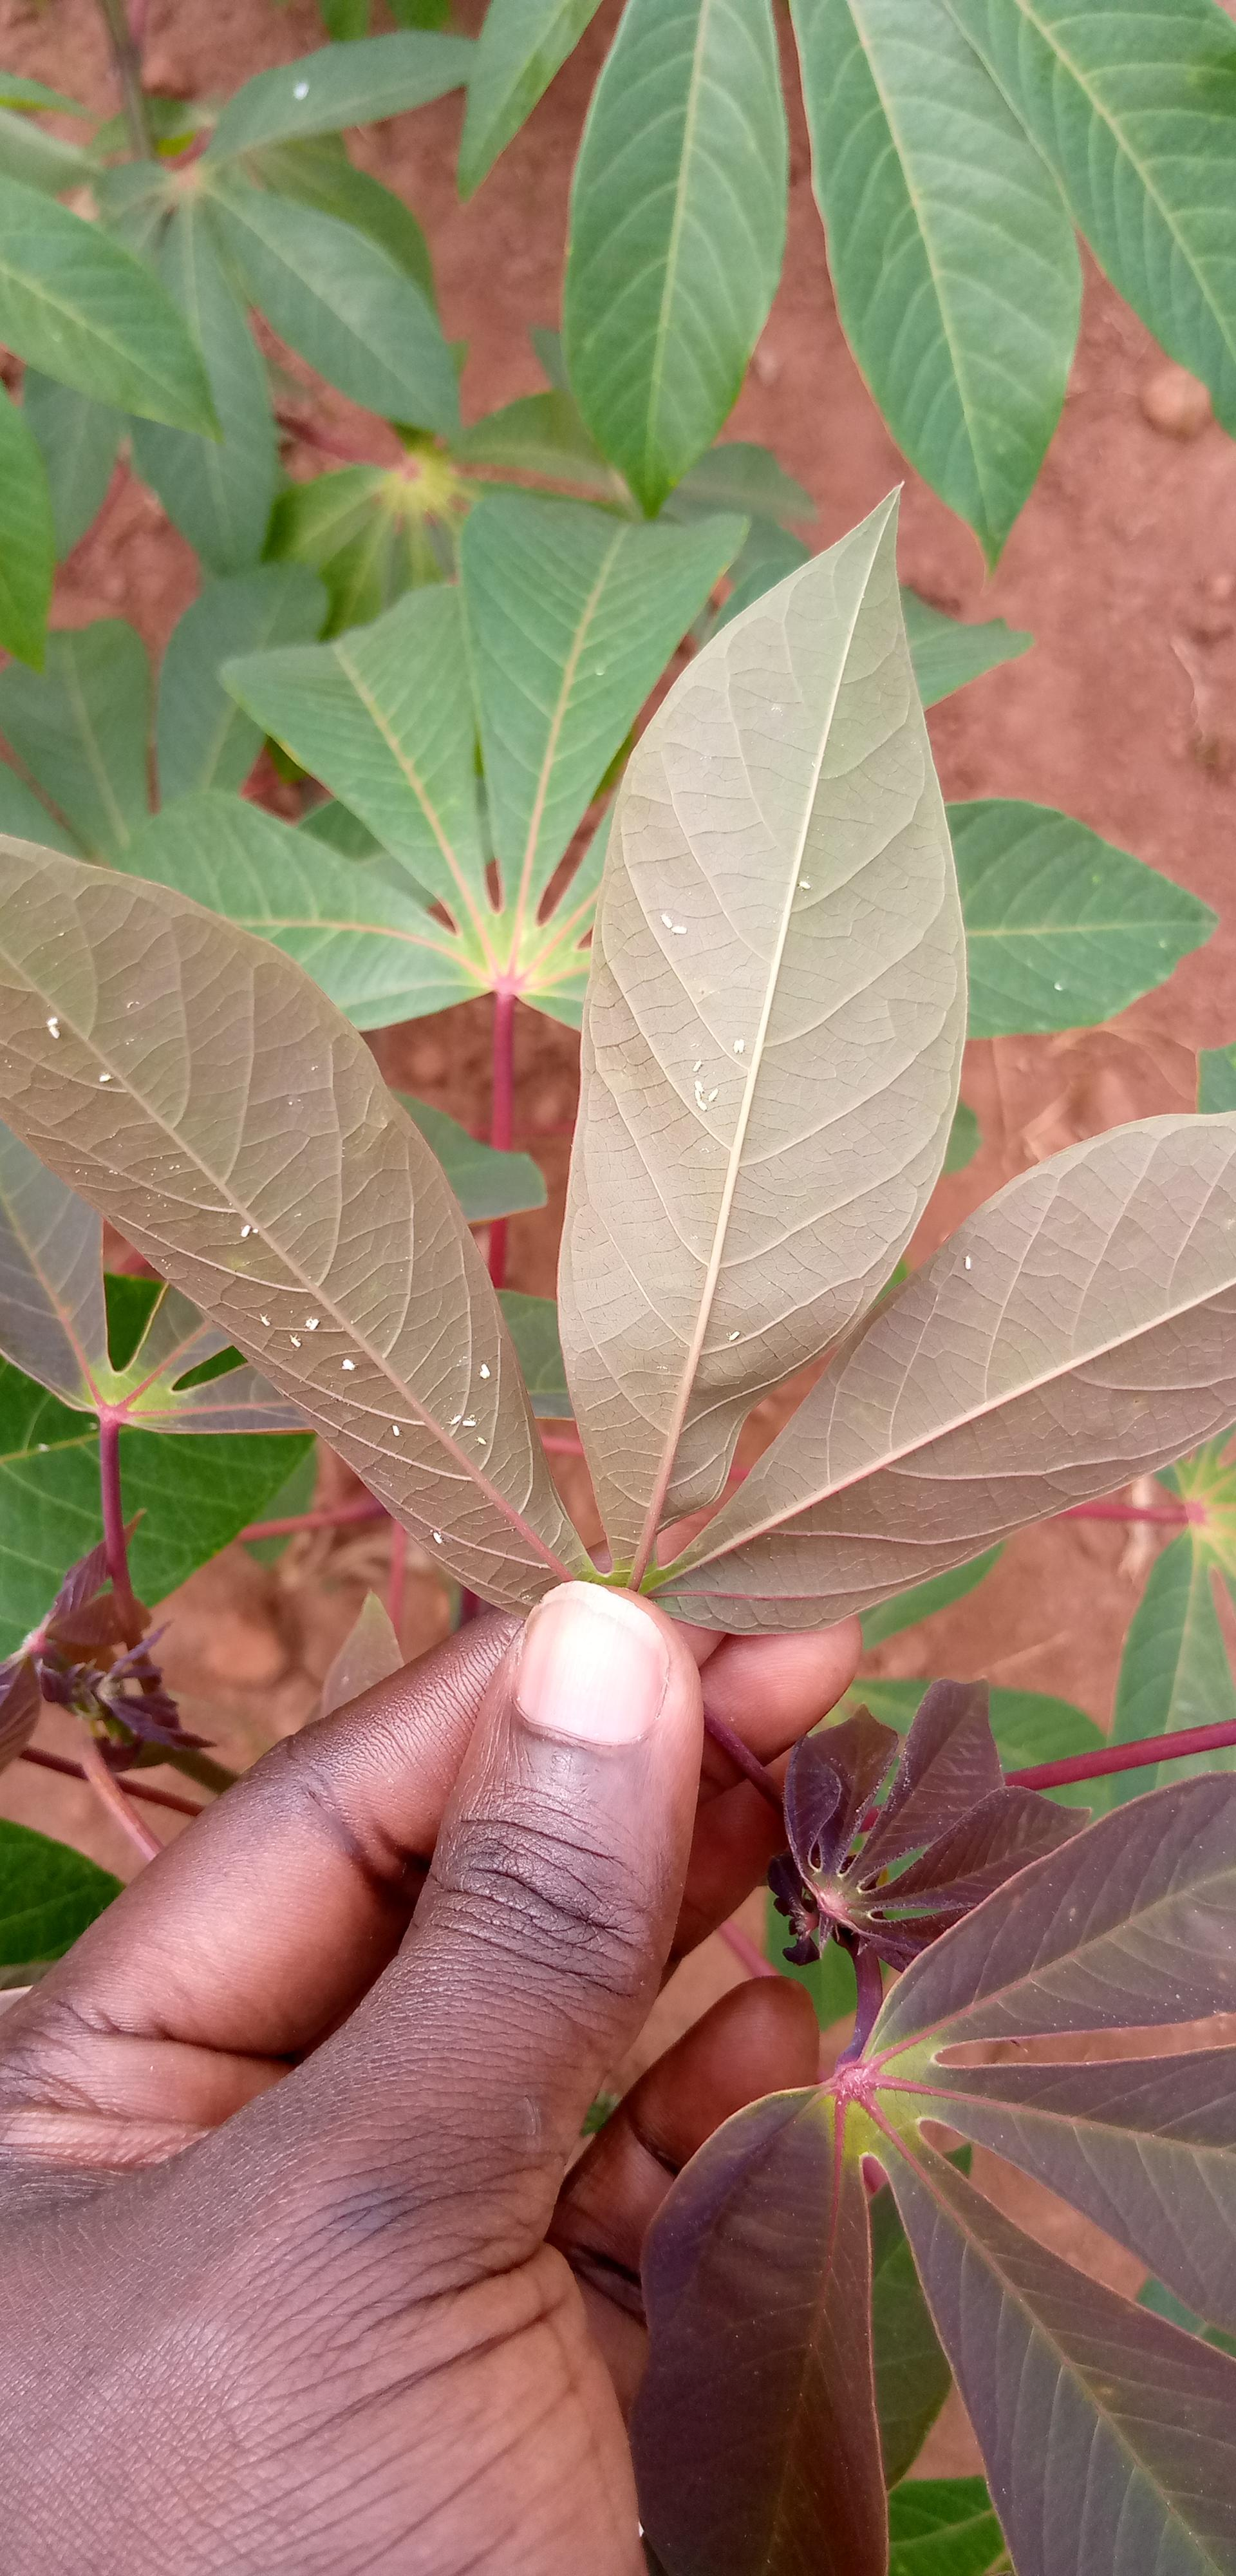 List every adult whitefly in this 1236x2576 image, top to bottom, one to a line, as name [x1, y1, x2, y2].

whitefly [791, 871, 815, 896]
whitefly [650, 906, 709, 947]
whitefly [29, 1011, 70, 1051]
whitefly [731, 1033, 755, 1063]
whitefly [689, 1054, 714, 1072]
whitefly [93, 1063, 123, 1096]
whitefly [683, 1074, 711, 1118]
whitefly [707, 1082, 724, 1104]
whitefly [232, 1215, 267, 1251]
whitefly [954, 1243, 976, 1280]
whitefly [304, 1307, 322, 1336]
whitefly [247, 1307, 272, 1340]
whitefly [727, 1317, 749, 1356]
whitefly [281, 1332, 305, 1362]
whitefly [339, 1350, 361, 1378]
whitefly [480, 1359, 498, 1385]
whitefly [447, 1408, 465, 1432]
whitefly [465, 1417, 486, 1436]
whitefly [388, 1420, 409, 1454]
whitefly [468, 1434, 502, 1459]
whitefly [422, 1525, 449, 1558]